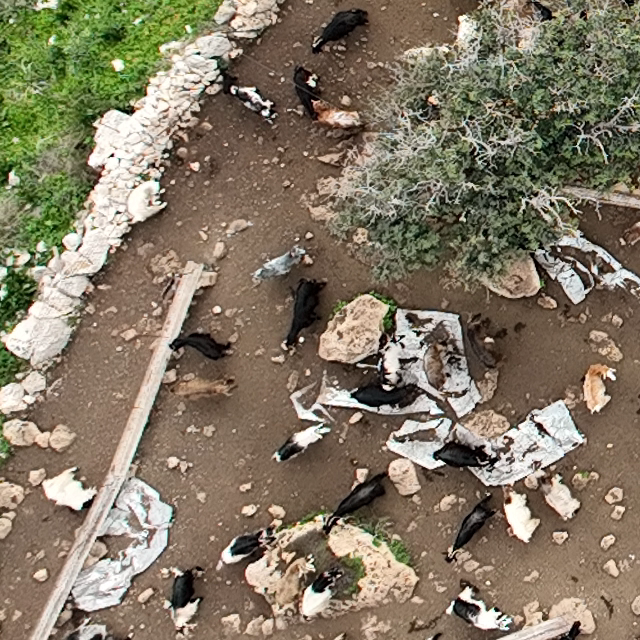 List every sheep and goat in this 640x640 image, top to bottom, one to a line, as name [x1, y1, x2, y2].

goat [450, 0, 496, 4]
goat [530, 0, 557, 22]
goat [311, 9, 368, 54]
goat [454, 15, 481, 69]
goat [398, 45, 451, 66]
goat [215, 56, 239, 95]
goat [295, 65, 319, 121]
goat [230, 85, 273, 117]
goat [312, 100, 362, 128]
goat [125, 180, 168, 226]
goat [620, 208, 639, 247]
goat [251, 247, 306, 280]
goat [159, 273, 180, 305]
goat [284, 281, 325, 350]
goat [466, 312, 508, 369]
goat [166, 334, 232, 362]
goat [380, 334, 401, 390]
goat [423, 343, 448, 392]
goat [584, 359, 616, 414]
goat [168, 379, 236, 398]
goat [350, 385, 410, 408]
goat [273, 422, 330, 464]
goat [392, 430, 436, 444]
goat [435, 442, 502, 467]
goat [530, 459, 583, 522]
goat [43, 466, 99, 512]
goat [322, 469, 386, 535]
goat [501, 482, 541, 543]
goat [442, 491, 501, 564]
goat [218, 525, 274, 571]
goat [275, 554, 315, 607]
goat [172, 565, 200, 637]
goat [302, 568, 343, 619]
goat [455, 583, 512, 632]
goat [69, 624, 106, 639]